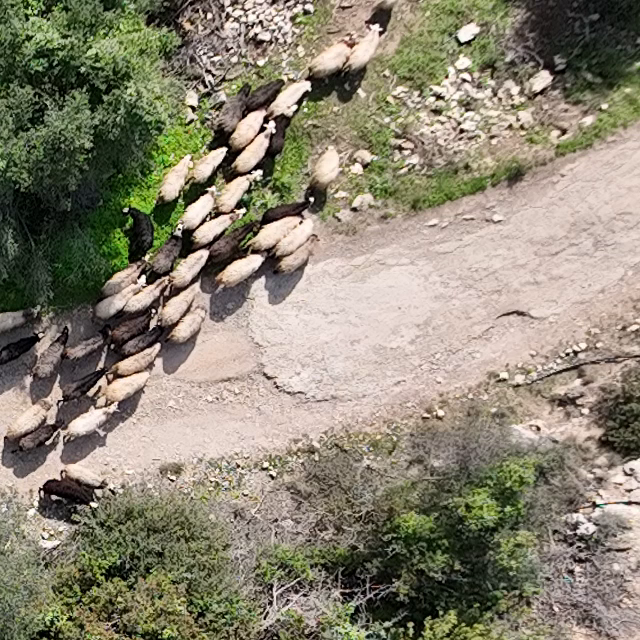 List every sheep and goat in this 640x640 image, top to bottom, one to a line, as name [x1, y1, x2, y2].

sheep [341, 23, 382, 79]
sheep [309, 31, 356, 77]
sheep [247, 76, 287, 113]
sheep [267, 81, 312, 118]
sheep [215, 82, 254, 135]
sheep [229, 108, 267, 153]
sheep [270, 115, 289, 151]
sheep [232, 119, 275, 175]
sheep [310, 146, 339, 194]
sheep [194, 147, 228, 185]
sheep [159, 154, 192, 203]
sheep [217, 169, 264, 214]
sheep [178, 186, 216, 231]
sheep [262, 197, 314, 224]
sheep [121, 208, 153, 254]
sheep [192, 208, 246, 248]
sheep [245, 215, 303, 250]
sheep [274, 218, 312, 256]
sheep [152, 220, 183, 275]
sheep [210, 221, 258, 262]
sheep [273, 235, 316, 276]
sheep [169, 247, 210, 289]
sheep [214, 252, 266, 291]
sheep [101, 261, 146, 295]
sheep [95, 274, 147, 320]
sheep [124, 276, 169, 312]
sheep [157, 282, 200, 326]
sheep [166, 302, 207, 345]
sheep [0, 304, 41, 338]
sheep [110, 307, 155, 346]
sheep [67, 324, 111, 360]
sheep [33, 326, 68, 379]
sheep [121, 326, 165, 357]
sheep [0, 331, 45, 365]
sheep [112, 343, 160, 375]
sheep [62, 366, 107, 401]
sheep [105, 372, 148, 402]
sheep [7, 394, 53, 441]
sheep [62, 401, 118, 443]
sheep [19, 420, 64, 451]
sheep [64, 463, 116, 488]
sheep [42, 480, 99, 509]